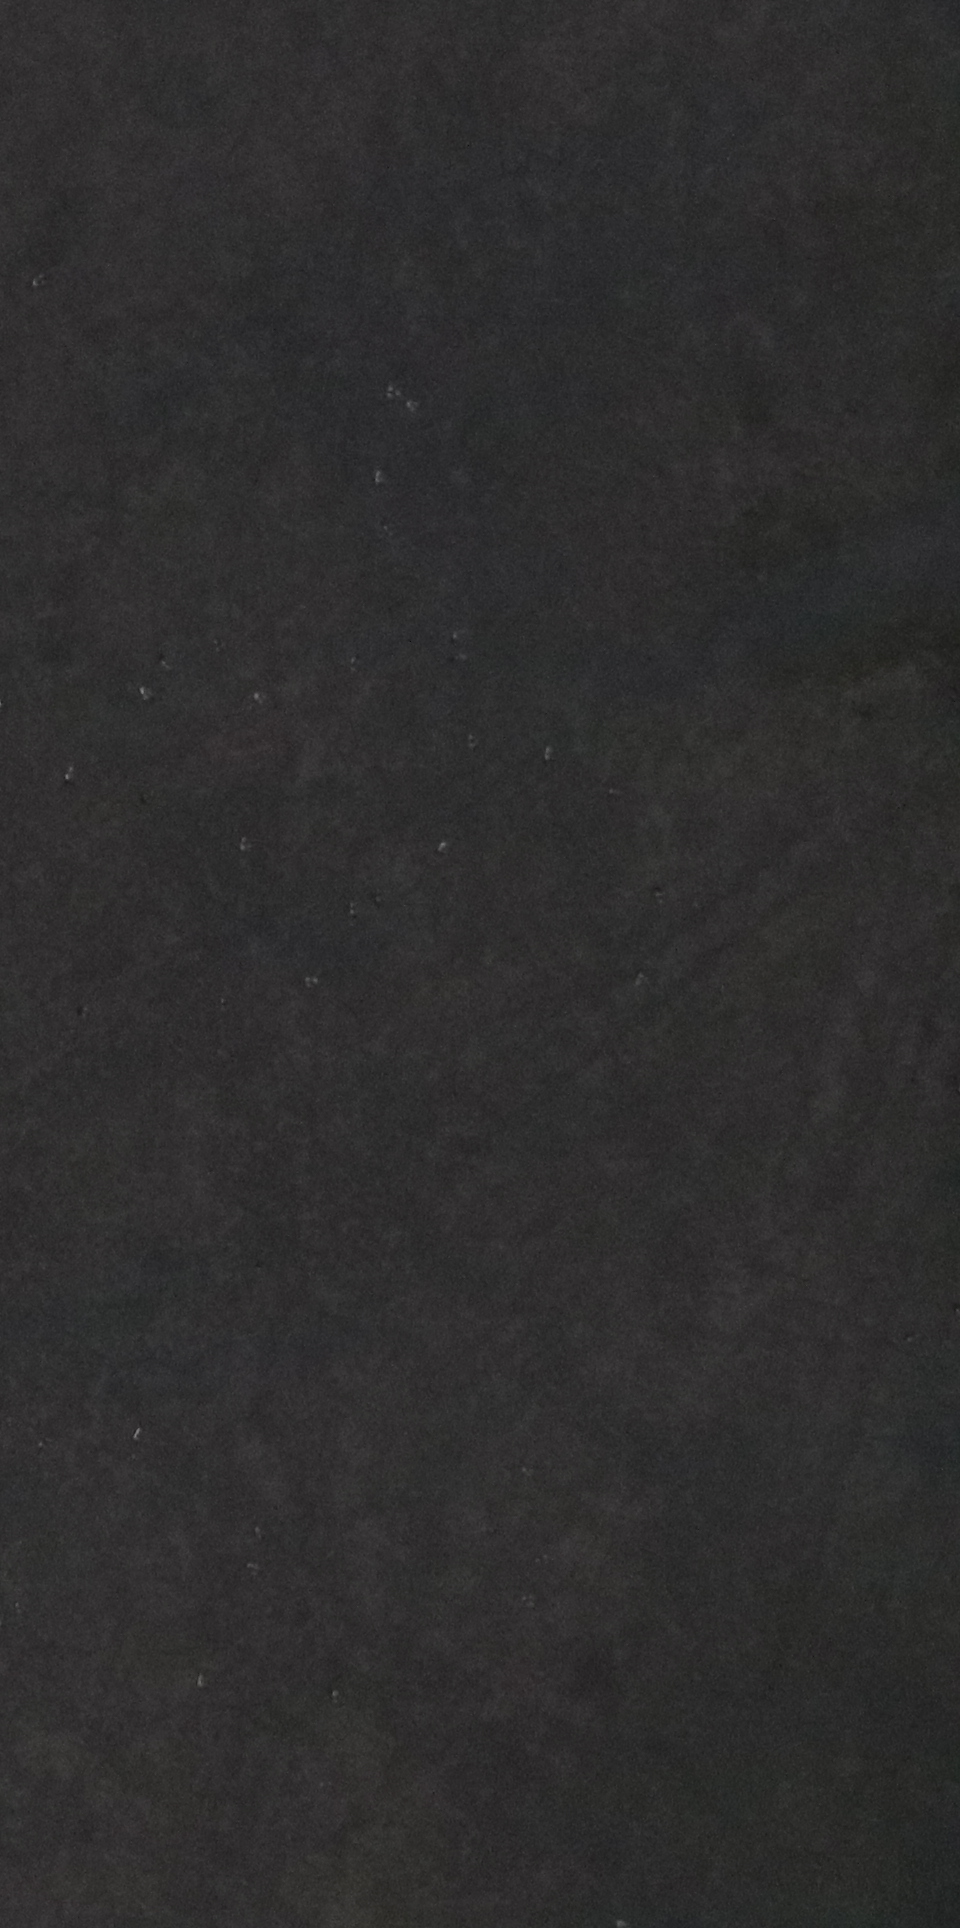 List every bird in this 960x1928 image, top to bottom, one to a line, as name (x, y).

brant (39, 281)
brant (391, 389)
brant (414, 406)
brant (379, 474)
brant (388, 530)
brant (452, 632)
brant (220, 647)
brant (461, 658)
brant (173, 665)
brant (356, 668)
brant (149, 691)
brant (246, 691)
brant (2, 710)
brant (476, 741)
brant (545, 752)
brant (72, 769)
brant (616, 792)
brant (148, 802)
brant (441, 837)
brant (248, 849)
brant (384, 893)
brant (660, 897)
brant (352, 914)
brant (636, 973)
brant (317, 980)
brant (86, 1016)
brant (137, 1430)
brant (44, 1444)
brant (528, 1468)
brant (258, 1530)
brant (255, 1562)
brant (542, 1562)
brant (523, 1607)
brant (15, 1613)
brant (2, 1638)
brant (202, 1686)
brant (343, 1699)